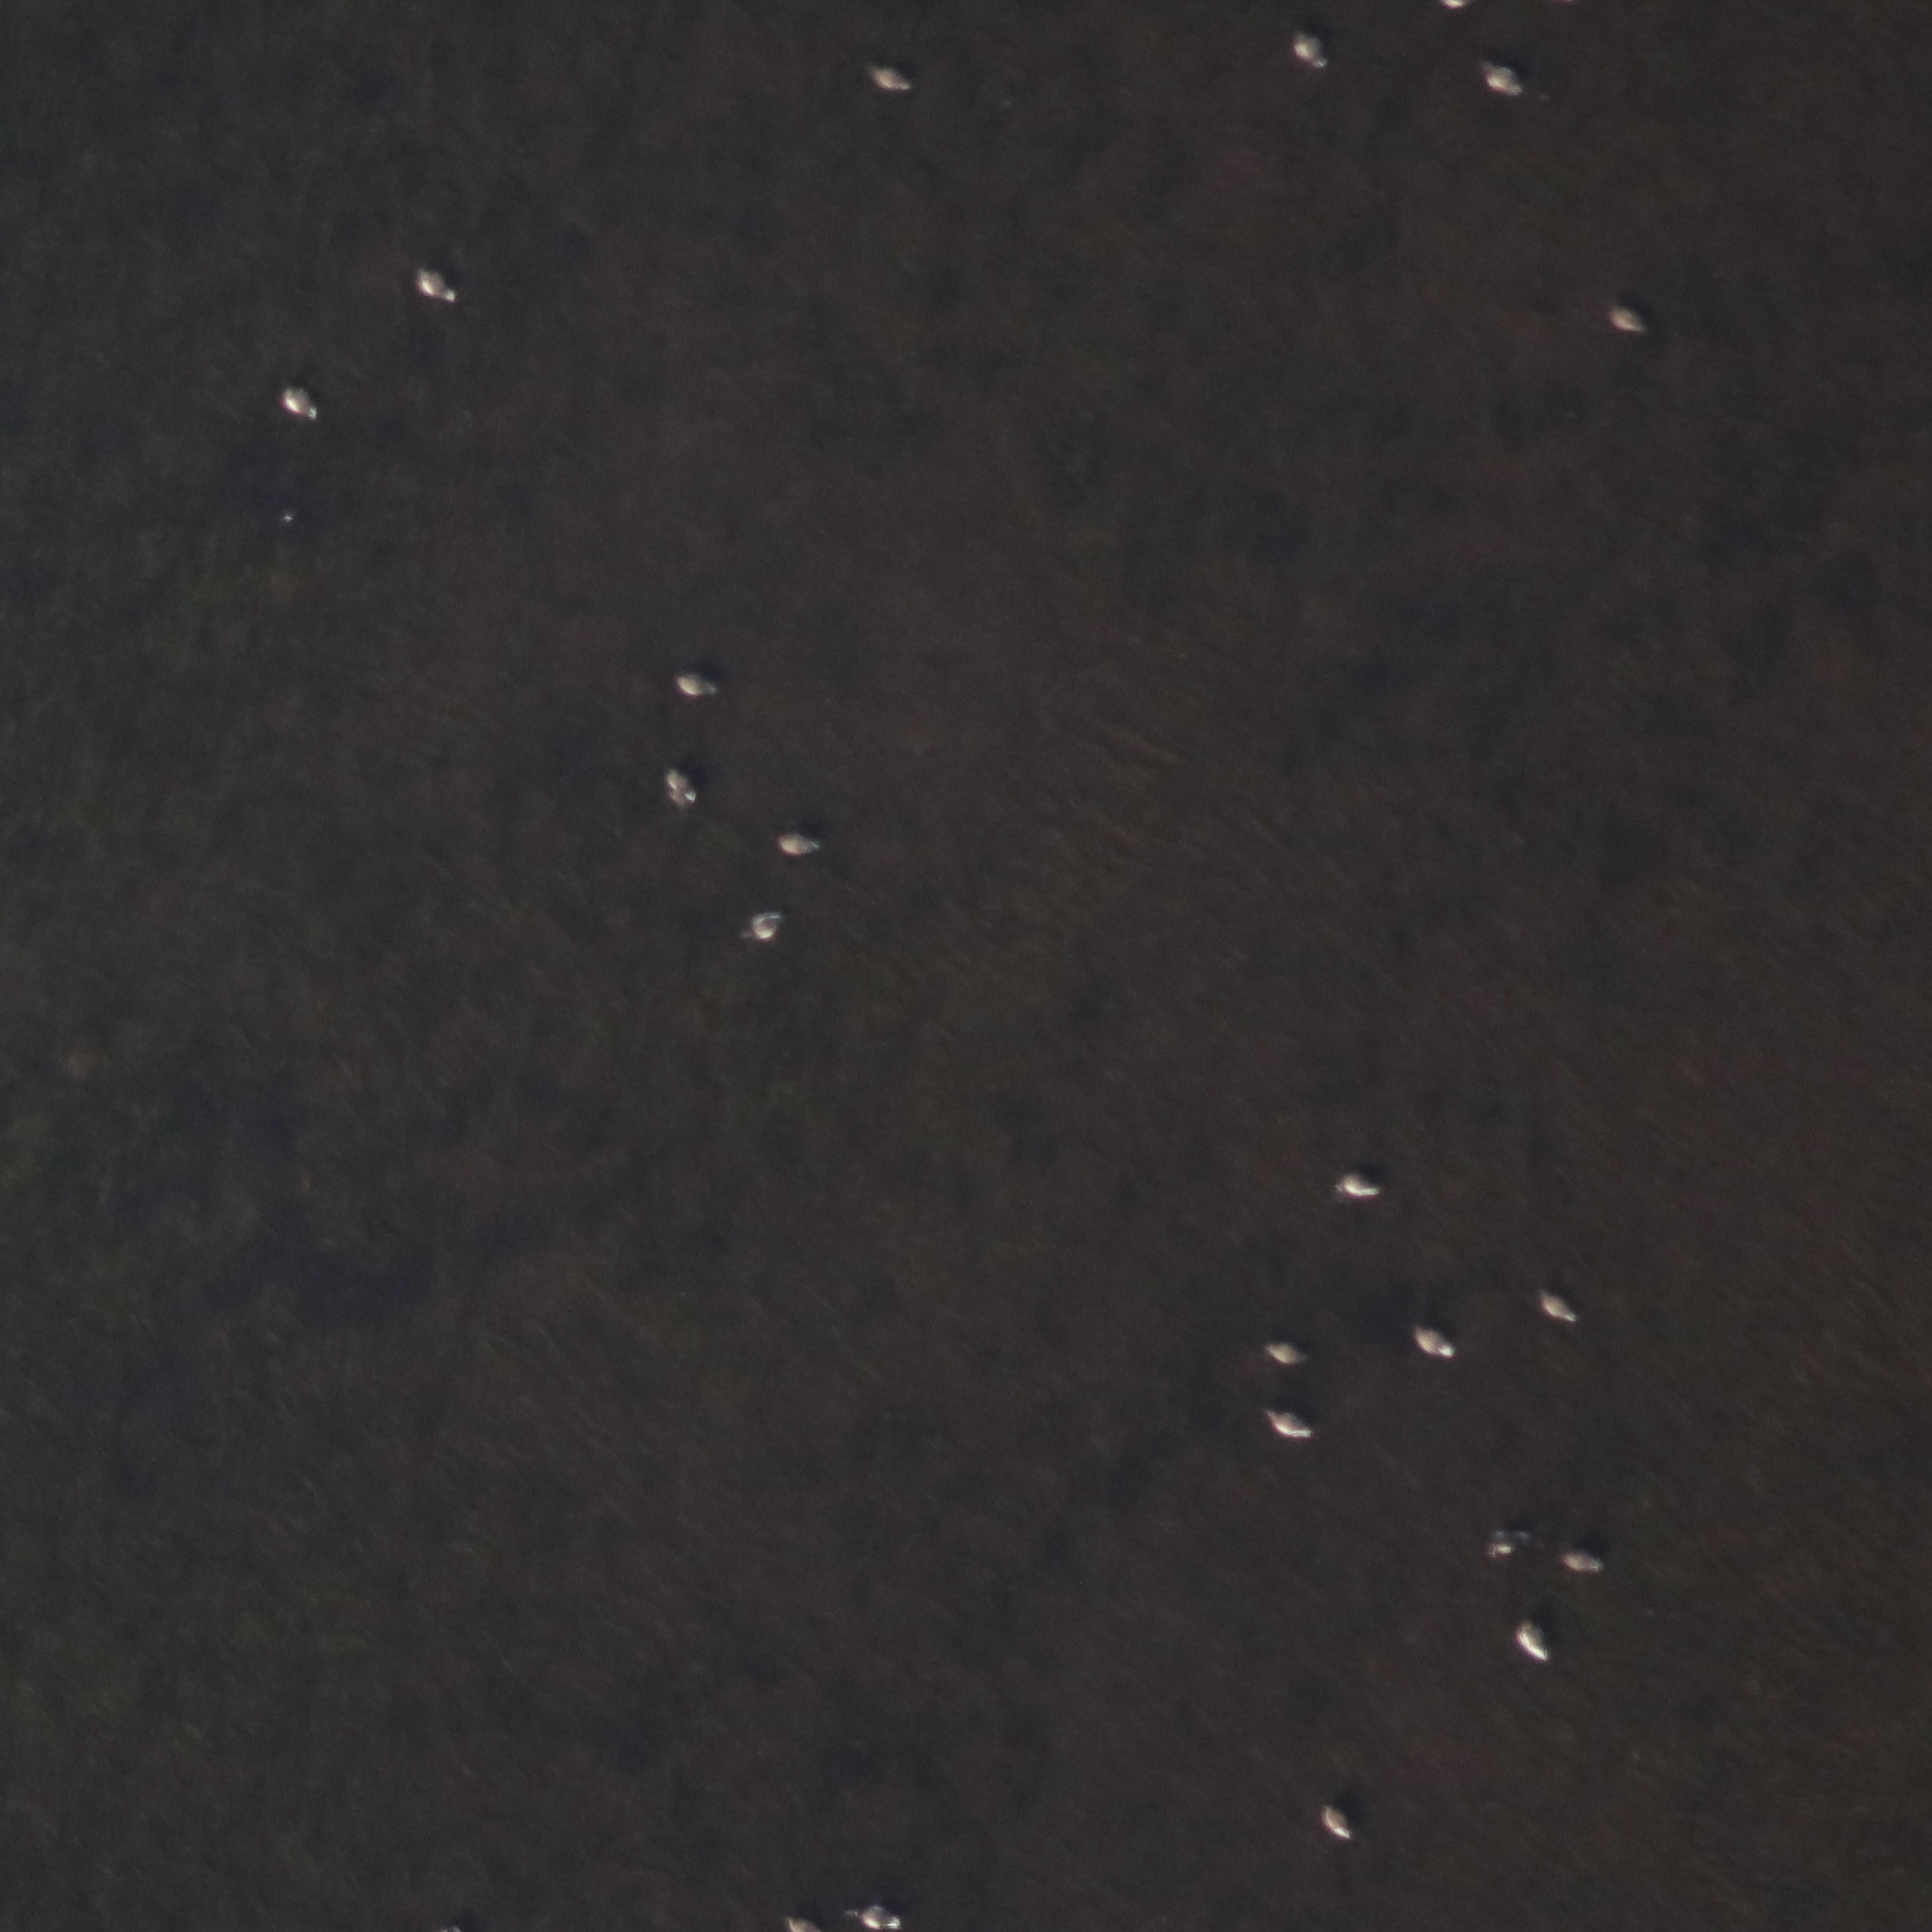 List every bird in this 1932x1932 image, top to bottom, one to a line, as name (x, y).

brant (1311, 49)
brant (885, 78)
brant (1496, 79)
brant (434, 284)
brant (1625, 315)
brant (298, 402)
brant (695, 685)
brant (678, 786)
brant (795, 843)
brant (777, 928)
brant (1353, 1184)
brant (1556, 1306)
brant (1434, 1345)
brant (1284, 1354)
brant (1289, 1423)
brant (1505, 1542)
brant (1579, 1562)
brant (1537, 1644)
brant (1336, 1822)
brant (875, 1918)
brant (805, 1927)